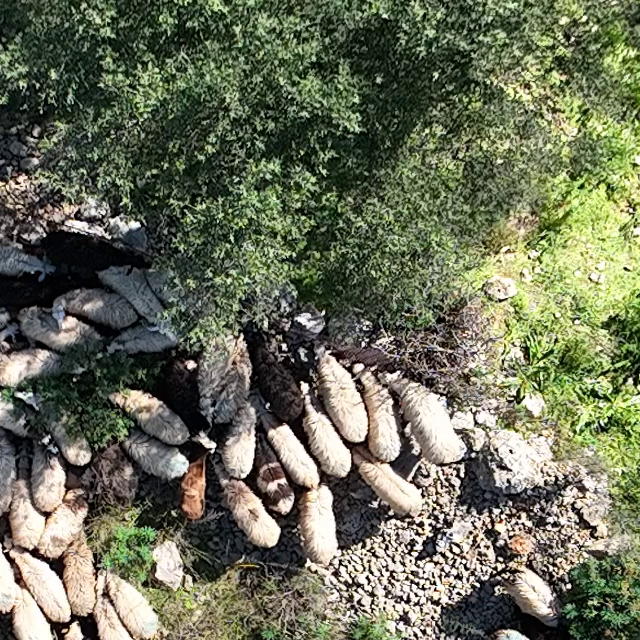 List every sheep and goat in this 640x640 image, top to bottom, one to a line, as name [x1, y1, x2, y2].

sheep [0, 210, 23, 252]
sheep [0, 239, 54, 279]
sheep [95, 265, 179, 342]
sheep [53, 286, 137, 330]
sheep [17, 305, 106, 358]
sheep [0, 308, 17, 338]
sheep [0, 322, 19, 360]
sheep [248, 322, 303, 420]
sheep [201, 324, 252, 420]
sheep [104, 326, 179, 354]
sheep [312, 339, 370, 445]
sheep [0, 341, 10, 387]
sheep [0, 348, 85, 386]
sheep [153, 356, 208, 431]
sheep [350, 364, 401, 462]
sheep [382, 370, 468, 463]
sheep [299, 380, 355, 478]
sheep [0, 381, 60, 456]
sheep [101, 388, 190, 445]
sheep [13, 390, 92, 466]
sheep [251, 392, 320, 490]
sheep [223, 401, 256, 478]
sheep [0, 427, 15, 517]
sheep [118, 428, 187, 480]
sheep [33, 438, 67, 513]
sheep [12, 440, 47, 553]
sheep [92, 440, 135, 499]
sheep [179, 441, 218, 521]
sheep [350, 446, 420, 516]
sheep [208, 455, 282, 549]
sheep [299, 484, 336, 567]
sheep [35, 488, 90, 558]
sheep [64, 529, 96, 616]
sheep [0, 532, 19, 613]
sheep [4, 546, 72, 622]
sheep [501, 566, 561, 627]
sheep [95, 569, 143, 639]
sheep [108, 572, 157, 639]
sheep [11, 588, 53, 639]
sheep [521, 614, 592, 639]
sheep [53, 621, 92, 639]
sheep [491, 627, 569, 639]